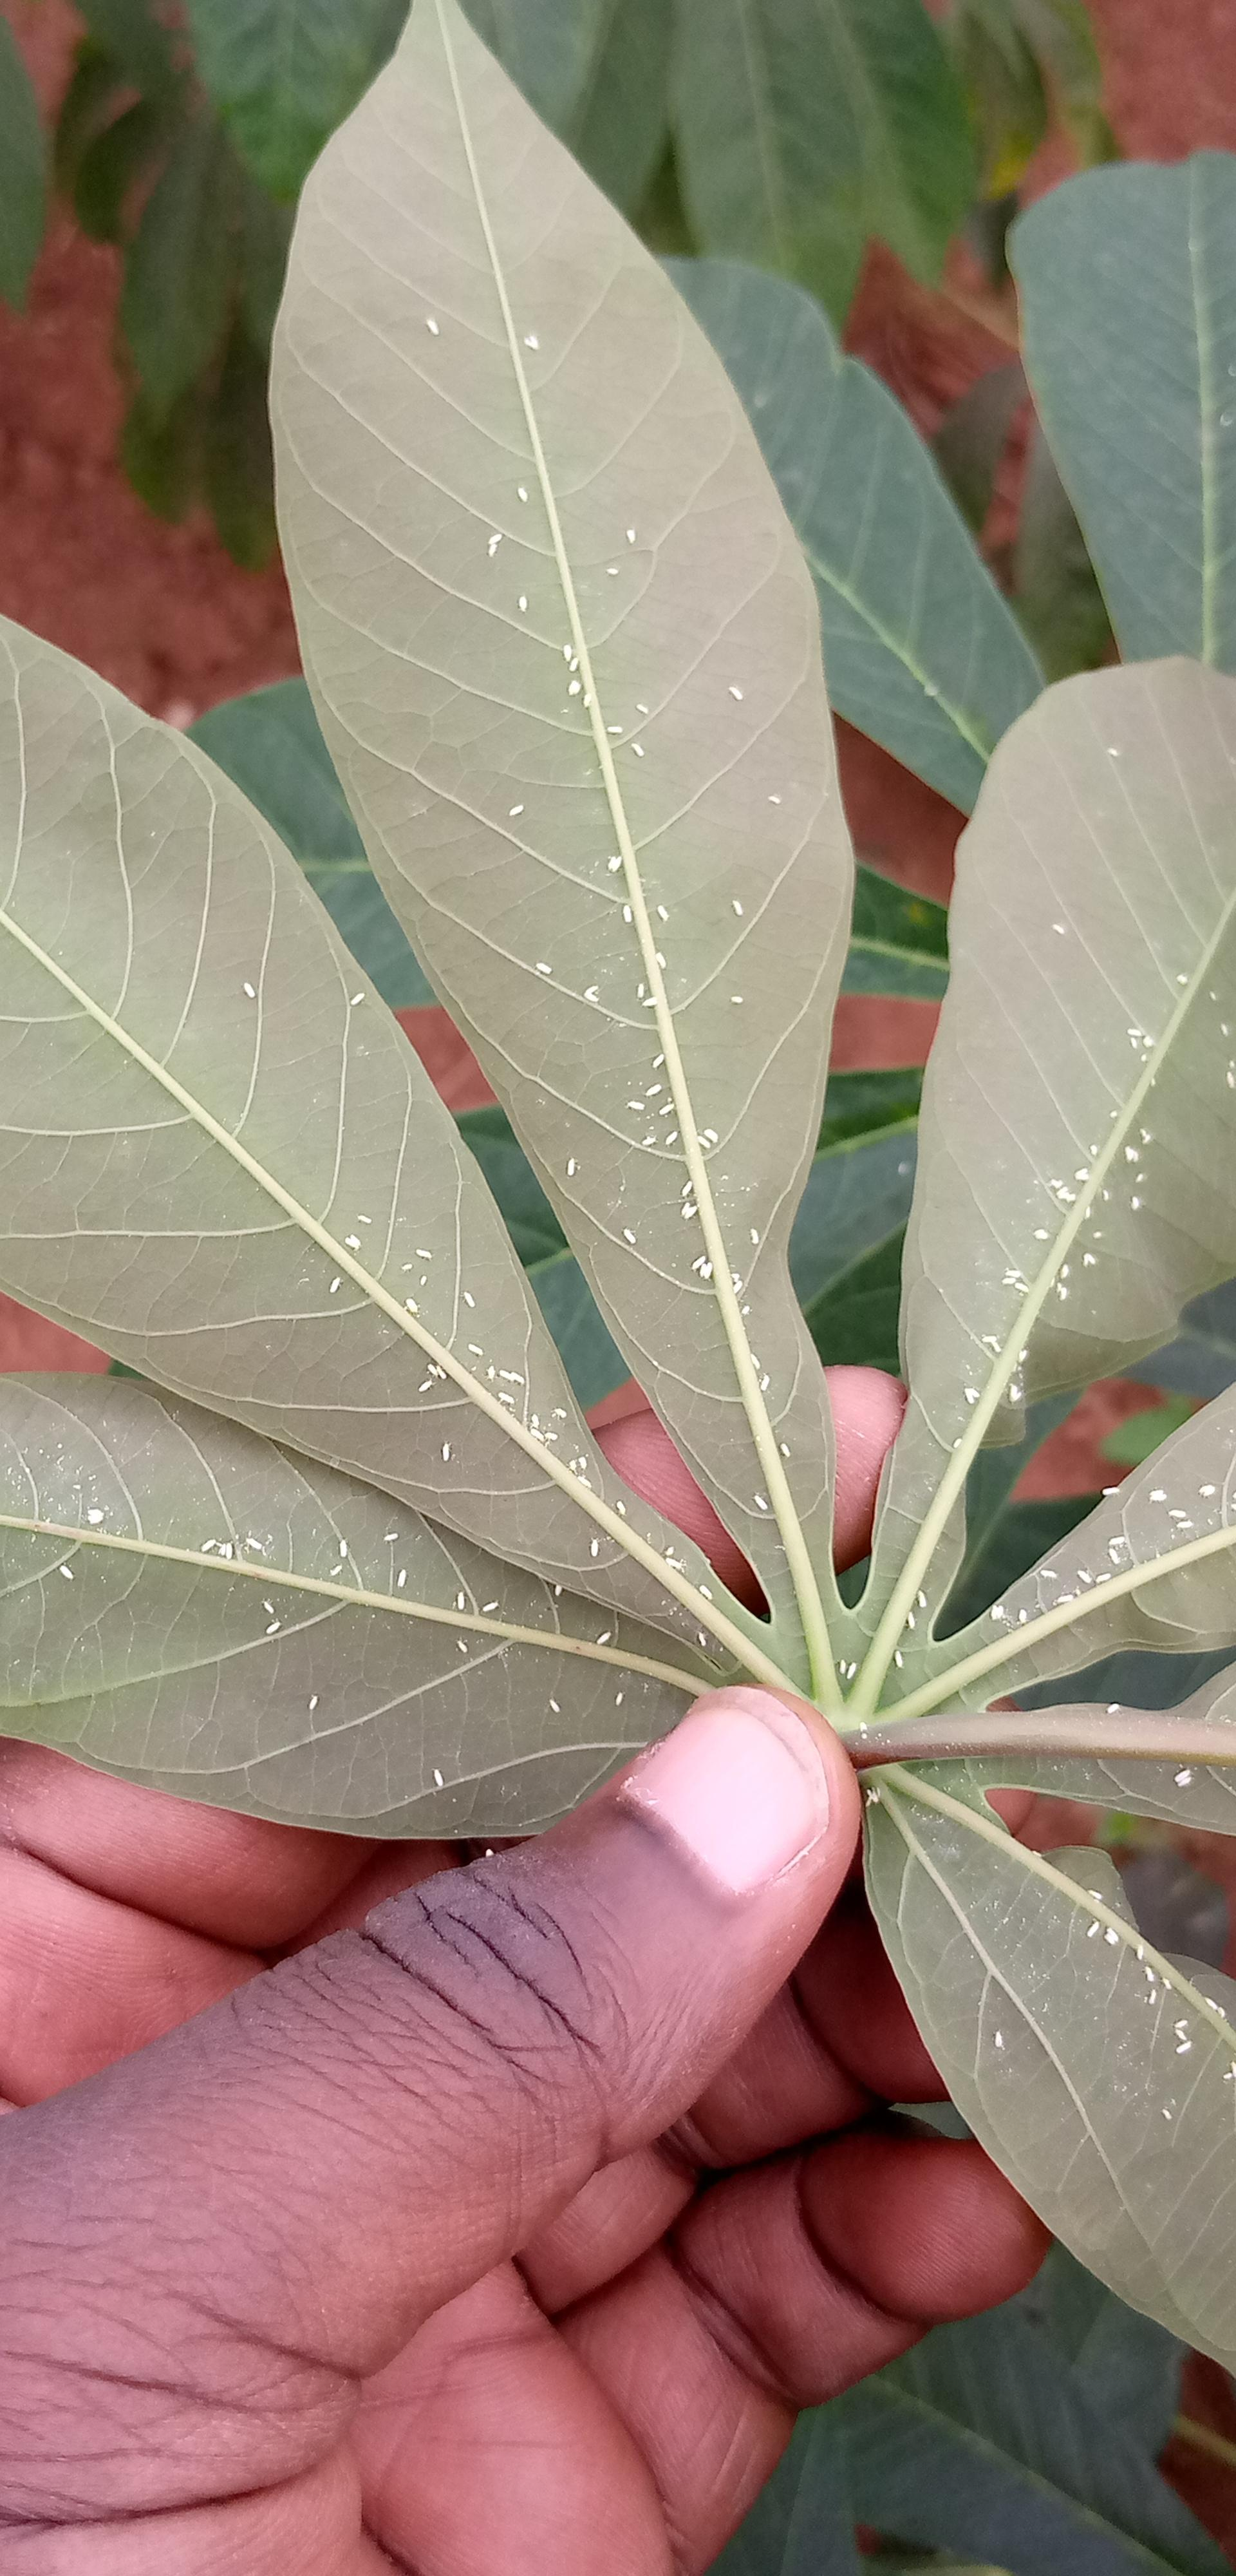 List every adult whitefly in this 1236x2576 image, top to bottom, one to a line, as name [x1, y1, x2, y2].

whitefly [419, 309, 446, 347]
whitefly [426, 317, 443, 340]
whitefly [521, 325, 548, 361]
whitefly [519, 480, 544, 507]
whitefly [477, 513, 507, 564]
whitefly [618, 516, 639, 546]
whitefly [478, 529, 510, 567]
whitefly [623, 531, 648, 549]
whitefly [601, 560, 626, 588]
whitefly [512, 589, 537, 612]
whitefly [558, 639, 582, 674]
whitefly [554, 647, 593, 674]
whitefly [558, 670, 599, 710]
whitefly [557, 677, 603, 714]
whitefly [718, 677, 754, 706]
whitefly [621, 689, 657, 721]
whitefly [600, 714, 628, 743]
whitefly [615, 732, 655, 767]
whitefly [1100, 736, 1126, 762]
whitefly [765, 788, 791, 818]
whitefly [494, 798, 525, 828]
whitefly [589, 846, 628, 882]
whitefly [597, 847, 628, 874]
whitefly [726, 891, 758, 942]
whitefly [655, 896, 679, 924]
whitefly [610, 903, 650, 927]
whitefly [1051, 920, 1076, 945]
whitefly [650, 952, 680, 980]
whitefly [526, 956, 565, 989]
whitefly [1172, 966, 1197, 992]
whitefly [233, 974, 286, 1021]
whitefly [626, 974, 664, 1022]
whitefly [572, 977, 607, 1019]
whitefly [626, 977, 663, 1016]
whitefly [333, 983, 387, 1025]
whitefly [722, 984, 754, 1008]
whitefly [1204, 985, 1226, 1008]
whitefly [1122, 1009, 1163, 1068]
whitefly [1212, 1018, 1235, 1039]
whitefly [1122, 1025, 1158, 1075]
whitefly [646, 1047, 671, 1071]
whitefly [1215, 1048, 1236, 1070]
whitefly [1212, 1056, 1236, 1090]
whitefly [1138, 1072, 1166, 1101]
whitefly [642, 1082, 674, 1108]
whitefly [617, 1094, 650, 1121]
whitefly [649, 1096, 691, 1130]
whitefly [1097, 1097, 1119, 1120]
whitefly [1133, 1119, 1153, 1150]
whitefly [660, 1121, 692, 1148]
whitefly [686, 1121, 726, 1157]
whitefly [691, 1124, 726, 1158]
whitefly [1116, 1133, 1140, 1172]
whitefly [641, 1134, 667, 1168]
whitefly [1085, 1134, 1109, 1164]
whitefly [547, 1150, 586, 1184]
whitefly [1067, 1157, 1091, 1187]
whitefly [1041, 1162, 1074, 1213]
whitefly [1127, 1162, 1151, 1191]
whitefly [1045, 1168, 1077, 1218]
whitefly [673, 1173, 705, 1208]
whitefly [1092, 1180, 1114, 1211]
whitefly [1121, 1189, 1145, 1219]
whitefly [674, 1194, 712, 1232]
whitefly [1070, 1197, 1100, 1233]
whitefly [350, 1204, 386, 1238]
whitefly [737, 1206, 768, 1251]
whitefly [1021, 1217, 1042, 1249]
whitefly [612, 1221, 642, 1243]
whitefly [340, 1231, 379, 1264]
whitefly [401, 1233, 449, 1270]
whitefly [1072, 1239, 1100, 1271]
whitefly [681, 1251, 723, 1288]
whitefly [397, 1253, 432, 1293]
whitefly [689, 1255, 720, 1291]
whitefly [980, 1257, 1035, 1302]
whitefly [986, 1258, 1024, 1291]
whitefly [722, 1263, 748, 1296]
whitefly [1046, 1263, 1073, 1282]
whitefly [720, 1269, 747, 1295]
whitefly [317, 1271, 353, 1302]
whitefly [1048, 1278, 1076, 1303]
whitefly [454, 1288, 483, 1313]
whitefly [400, 1299, 431, 1326]
whitefly [736, 1299, 758, 1327]
whitefly [972, 1330, 1011, 1361]
whitefly [460, 1333, 489, 1361]
whitefly [730, 1344, 762, 1375]
whitefly [419, 1351, 457, 1386]
whitefly [480, 1359, 534, 1396]
whitefly [475, 1361, 530, 1390]
whitefly [398, 1362, 453, 1404]
whitefly [758, 1368, 782, 1399]
whitefly [1000, 1376, 1040, 1411]
whitefly [955, 1379, 990, 1418]
whitefly [957, 1380, 996, 1417]
whitefly [492, 1382, 529, 1423]
whitefly [543, 1393, 576, 1428]
whitefly [519, 1401, 557, 1449]
whitefly [525, 1414, 559, 1456]
whitefly [433, 1435, 469, 1473]
whitefly [771, 1436, 803, 1466]
whitefly [562, 1449, 604, 1490]
whitefly [568, 1454, 601, 1491]
whitefly [1092, 1467, 1126, 1501]
whitefly [1143, 1477, 1168, 1506]
whitefly [1194, 1480, 1215, 1509]
whitefly [740, 1486, 772, 1524]
whitefly [611, 1495, 635, 1515]
whitefly [1161, 1495, 1194, 1537]
whitefly [71, 1499, 115, 1526]
whitefly [1164, 1499, 1199, 1536]
whitefly [384, 1520, 407, 1550]
whitefly [159, 1523, 222, 1577]
whitefly [238, 1523, 265, 1558]
whitefly [1098, 1523, 1129, 1567]
whitefly [1092, 1526, 1133, 1575]
whitefly [572, 1528, 604, 1569]
whitefly [205, 1533, 235, 1571]
whitefly [333, 1535, 357, 1562]
whitefly [656, 1539, 681, 1575]
whitefly [1028, 1548, 1060, 1586]
whitefly [35, 1554, 78, 1593]
whitefly [324, 1557, 338, 1584]
whitefly [1070, 1560, 1089, 1589]
whitefly [393, 1564, 424, 1605]
whitefly [1085, 1571, 1118, 1597]
whitefly [1042, 1573, 1089, 1618]
whitefly [543, 1577, 566, 1605]
whitefly [436, 1579, 471, 1610]
whitefly [691, 1580, 722, 1607]
whitefly [243, 1582, 295, 1625]
whitefly [911, 1586, 940, 1616]
whitefly [475, 1591, 506, 1621]
whitefly [1011, 1599, 1033, 1631]
whitefly [982, 1600, 1010, 1629]
whitefly [240, 1602, 285, 1648]
whitefly [902, 1610, 930, 1635]
whitefly [582, 1620, 617, 1658]
whitefly [447, 1621, 478, 1653]
whitefly [686, 1628, 713, 1660]
whitefly [825, 1648, 868, 1697]
whitefly [888, 1648, 916, 1679]
whitefly [829, 1652, 866, 1692]
whitefly [286, 1674, 326, 1728]
whitefly [600, 1681, 631, 1719]
whitefly [529, 1684, 566, 1721]
whitefly [1091, 1698, 1123, 1723]
whitefly [406, 1752, 449, 1804]
whitefly [1166, 1753, 1210, 1802]
whitefly [1170, 1761, 1206, 1803]
whitefly [866, 1784, 881, 1813]
whitefly [1081, 1873, 1101, 1904]
whitefly [1083, 1904, 1102, 1938]
whitefly [1100, 1919, 1119, 1955]
whitefly [1133, 1927, 1150, 1964]
whitefly [1139, 1960, 1157, 1987]
whitefly [1158, 1967, 1188, 2002]
whitefly [1139, 1974, 1164, 2013]
whitefly [1192, 1987, 1228, 2019]
whitefly [1161, 2006, 1195, 2047]
whitefly [1159, 2011, 1201, 2065]
whitefly [986, 2020, 1007, 2054]
whitefly [1221, 2047, 1236, 2081]
whitefly [1154, 2086, 1181, 2125]